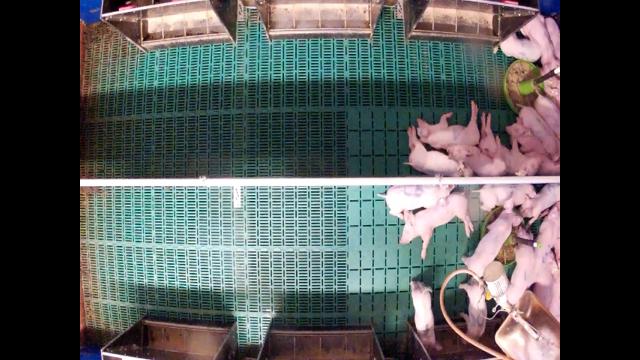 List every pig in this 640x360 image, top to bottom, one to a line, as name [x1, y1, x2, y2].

pig [520, 12, 560, 77]
pig [545, 16, 561, 60]
pig [498, 32, 542, 62]
pig [534, 86, 561, 139]
pig [416, 100, 480, 151]
pig [515, 104, 561, 164]
pig [477, 111, 545, 176]
pig [504, 117, 552, 159]
pig [402, 125, 475, 178]
pig [446, 136, 510, 176]
pig [523, 151, 561, 175]
pig [517, 183, 559, 230]
pig [376, 184, 457, 220]
pig [472, 184, 537, 212]
pig [399, 191, 475, 261]
pig [460, 200, 524, 277]
pig [534, 200, 561, 264]
pig [547, 206, 560, 270]
pig [506, 223, 536, 305]
pig [542, 250, 560, 322]
pig [526, 261, 554, 311]
pig [458, 276, 488, 345]
pig [410, 281, 443, 352]